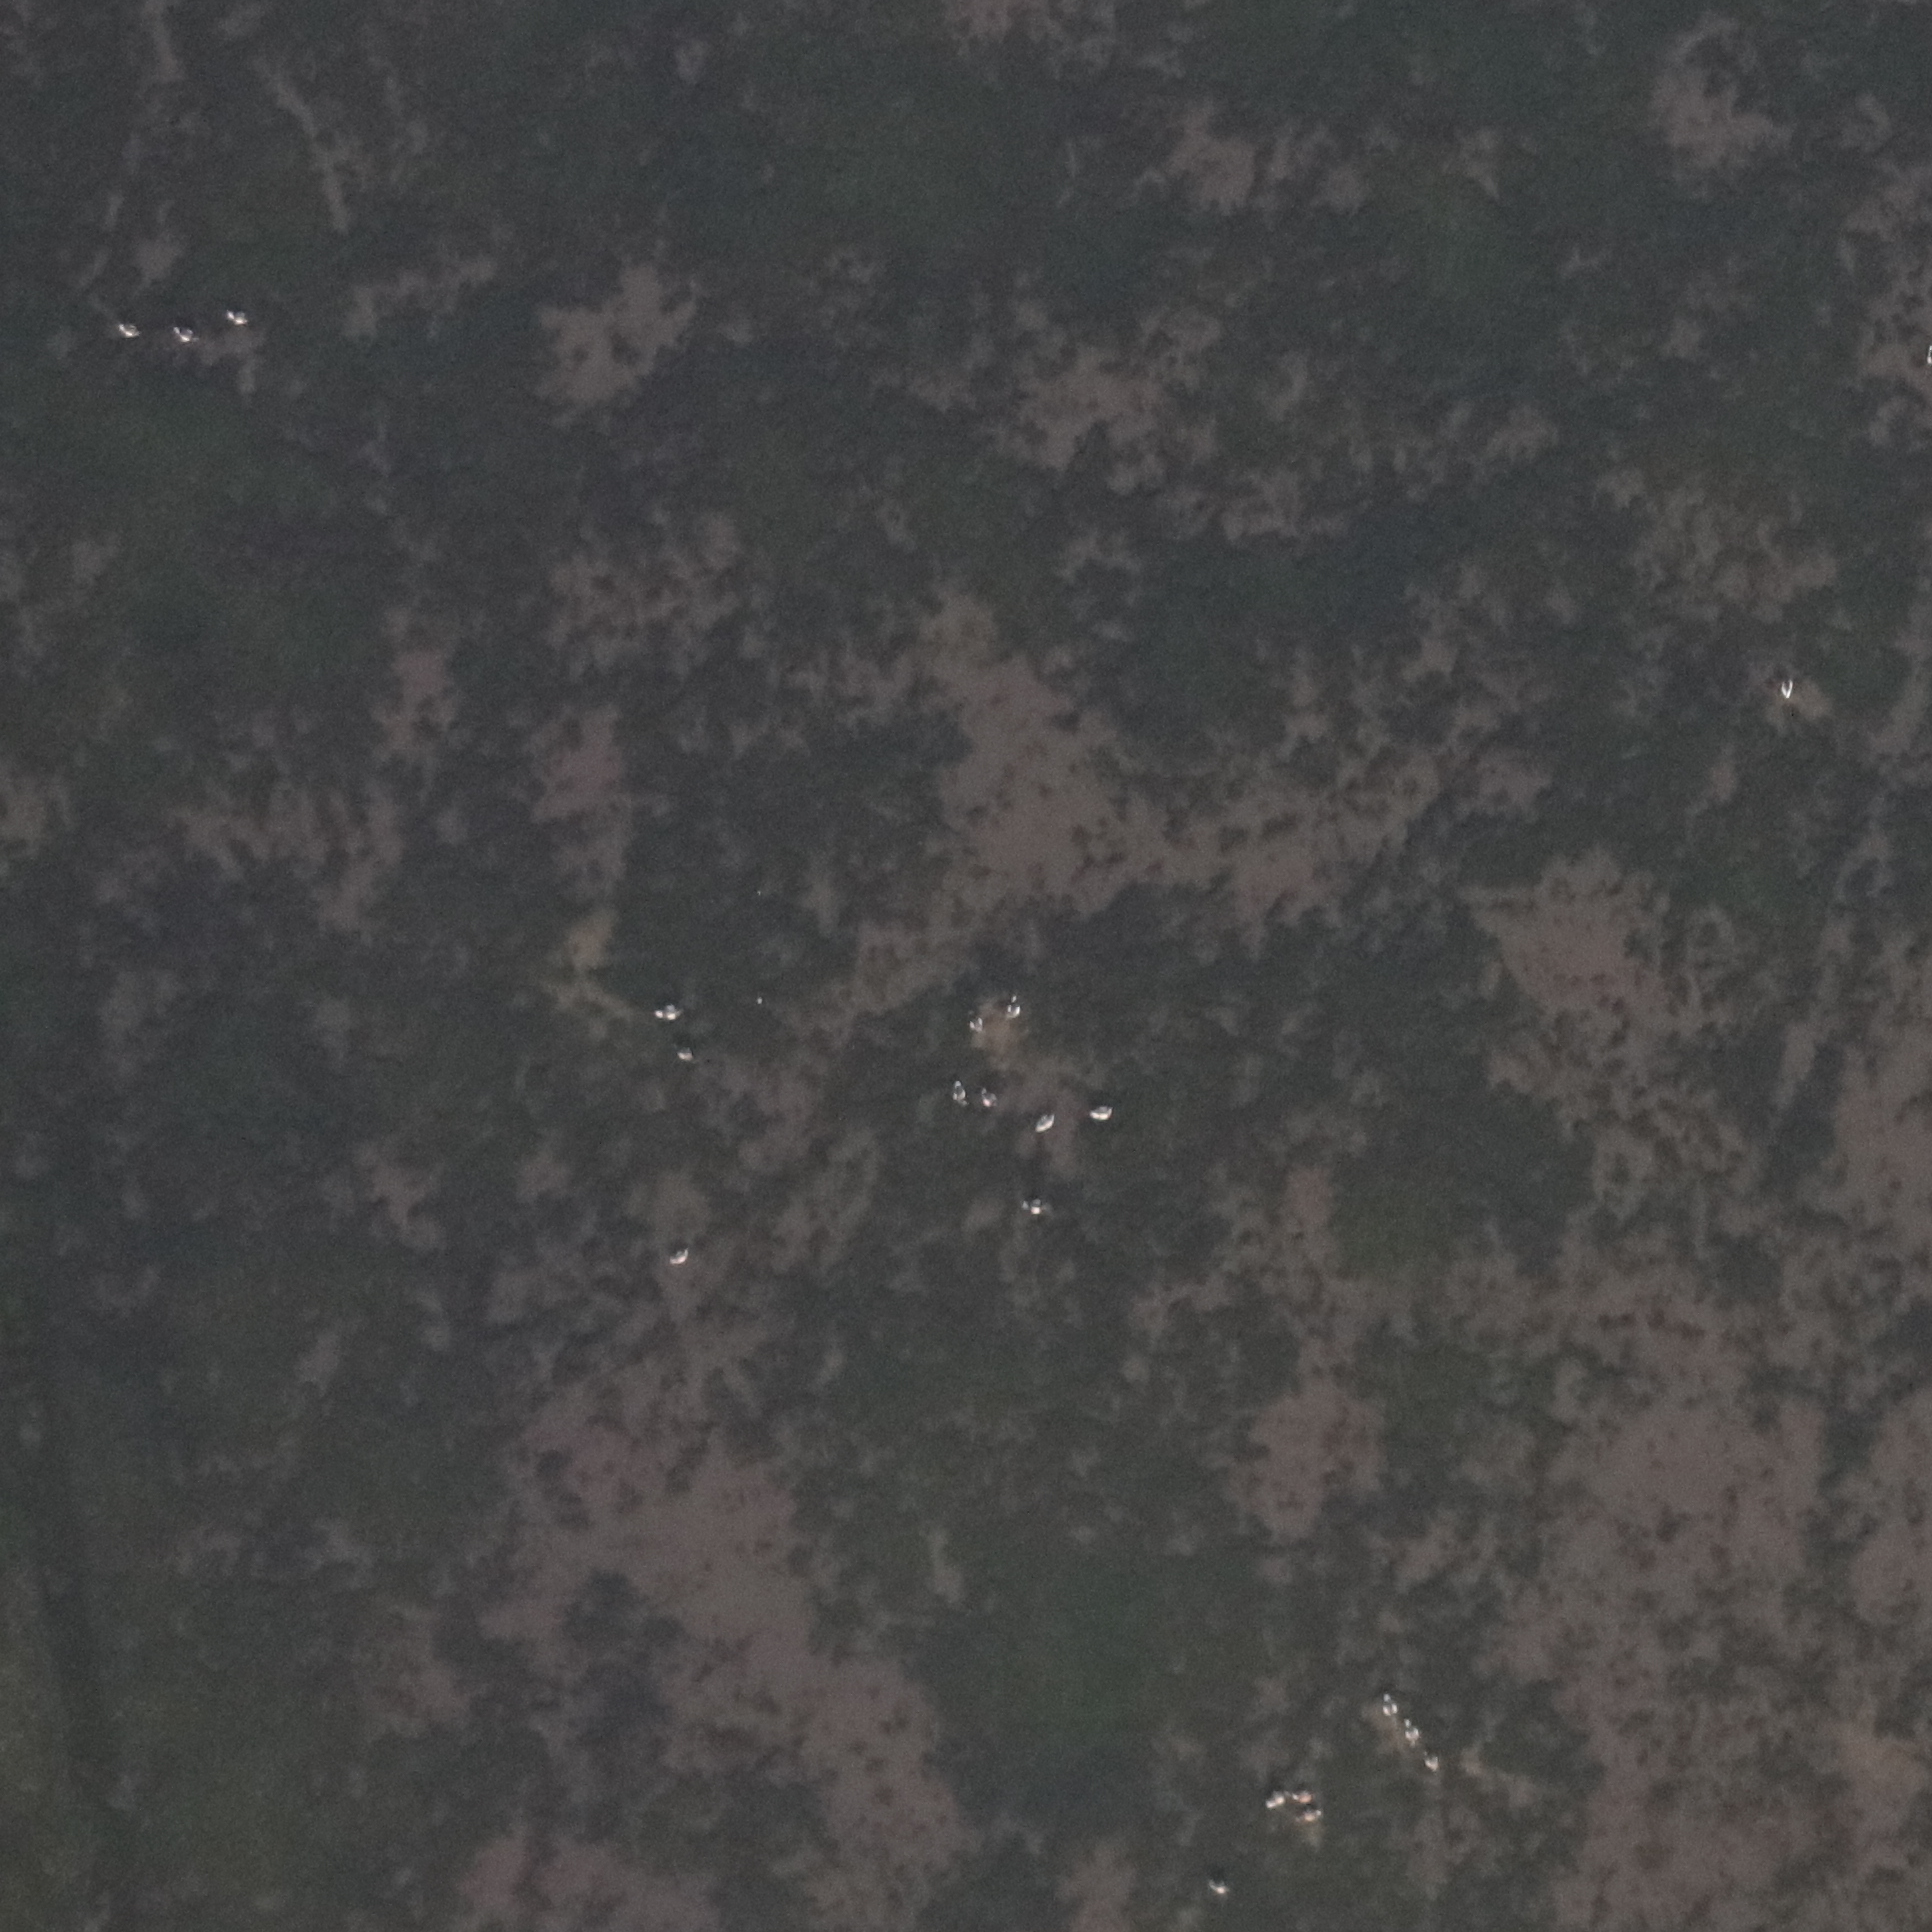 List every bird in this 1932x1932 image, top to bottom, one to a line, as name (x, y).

brant (239, 318)
brant (130, 329)
brant (186, 334)
brant (1786, 688)
brant (1015, 1009)
brant (667, 1013)
brant (975, 1025)
brant (686, 1057)
brant (959, 1097)
brant (989, 1098)
brant (1100, 1117)
brant (1047, 1123)
brant (1034, 1205)
brant (677, 1254)
brant (1390, 1708)
brant (1416, 1731)
brant (1431, 1761)
brant (1302, 1792)
brant (1270, 1797)
brant (1309, 1813)
brant (1221, 1886)